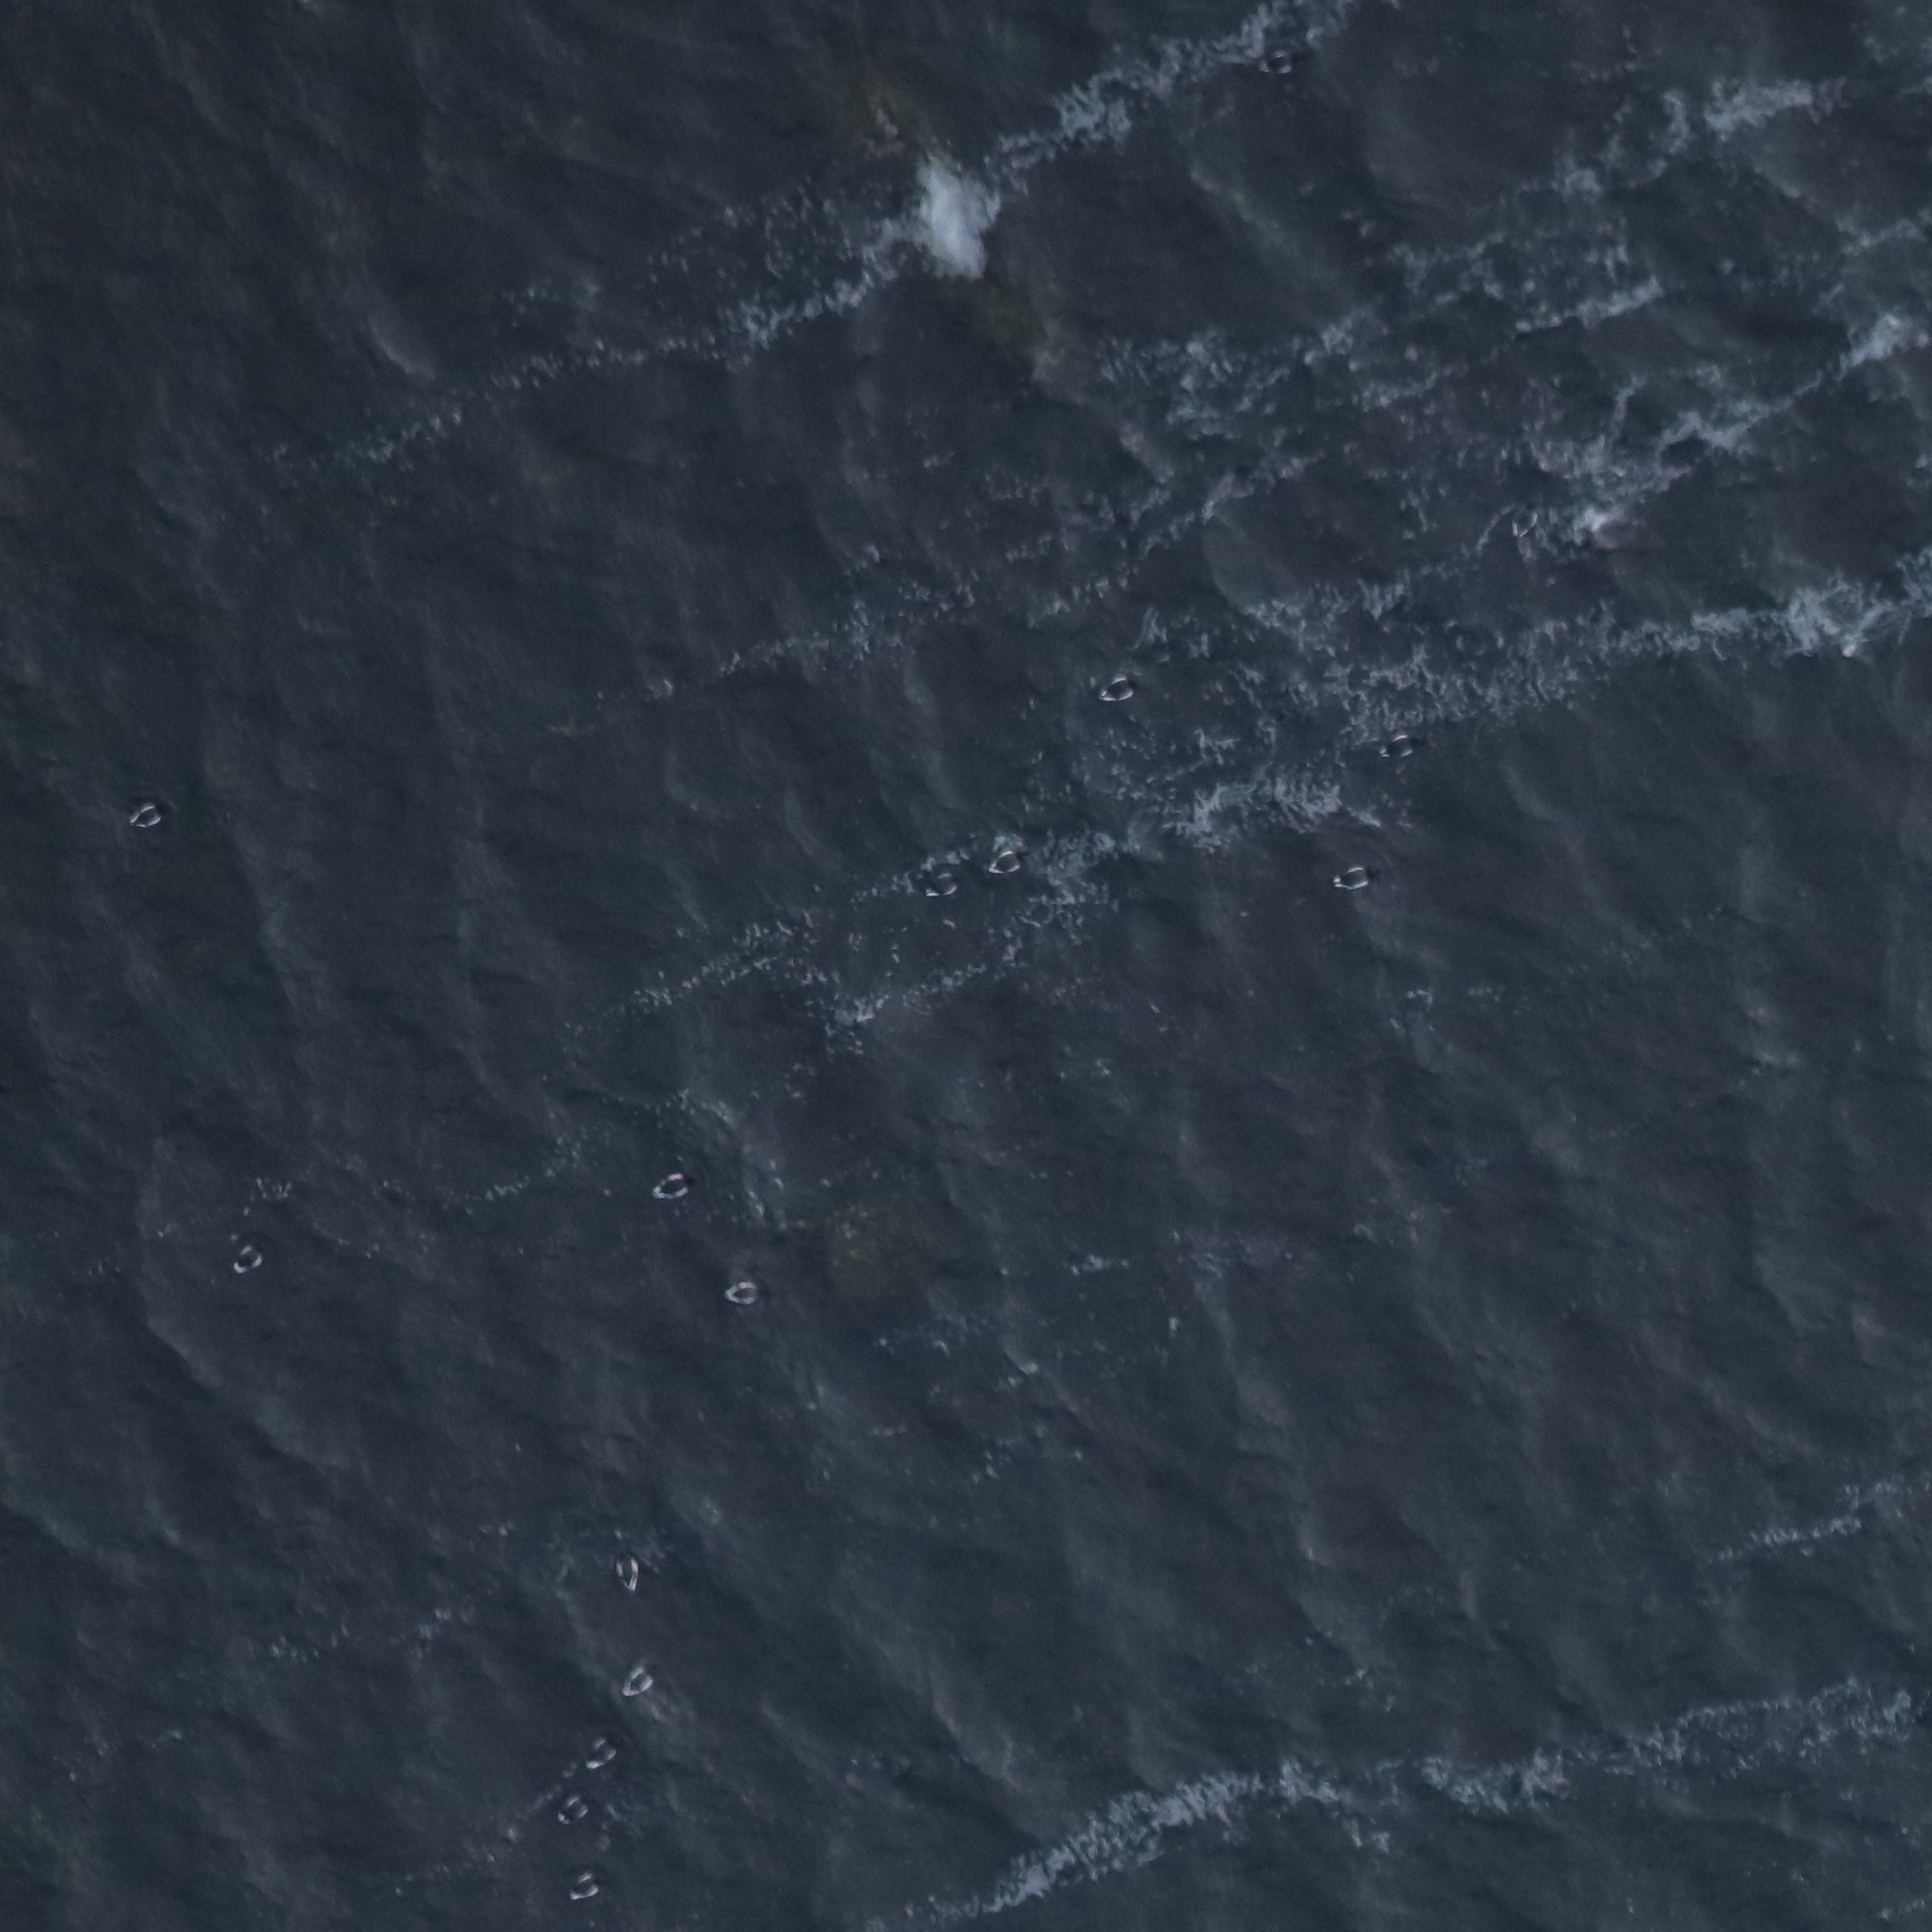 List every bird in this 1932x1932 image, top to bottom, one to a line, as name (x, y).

brant (1277, 62)
brant (1527, 521)
brant (1118, 688)
brant (1397, 744)
brant (149, 816)
brant (1008, 856)
brant (1355, 878)
brant (943, 885)
brant (674, 1186)
brant (248, 1256)
brant (747, 1293)
brant (626, 1570)
brant (640, 1683)
brant (597, 1752)
brant (571, 1811)
brant (586, 1885)